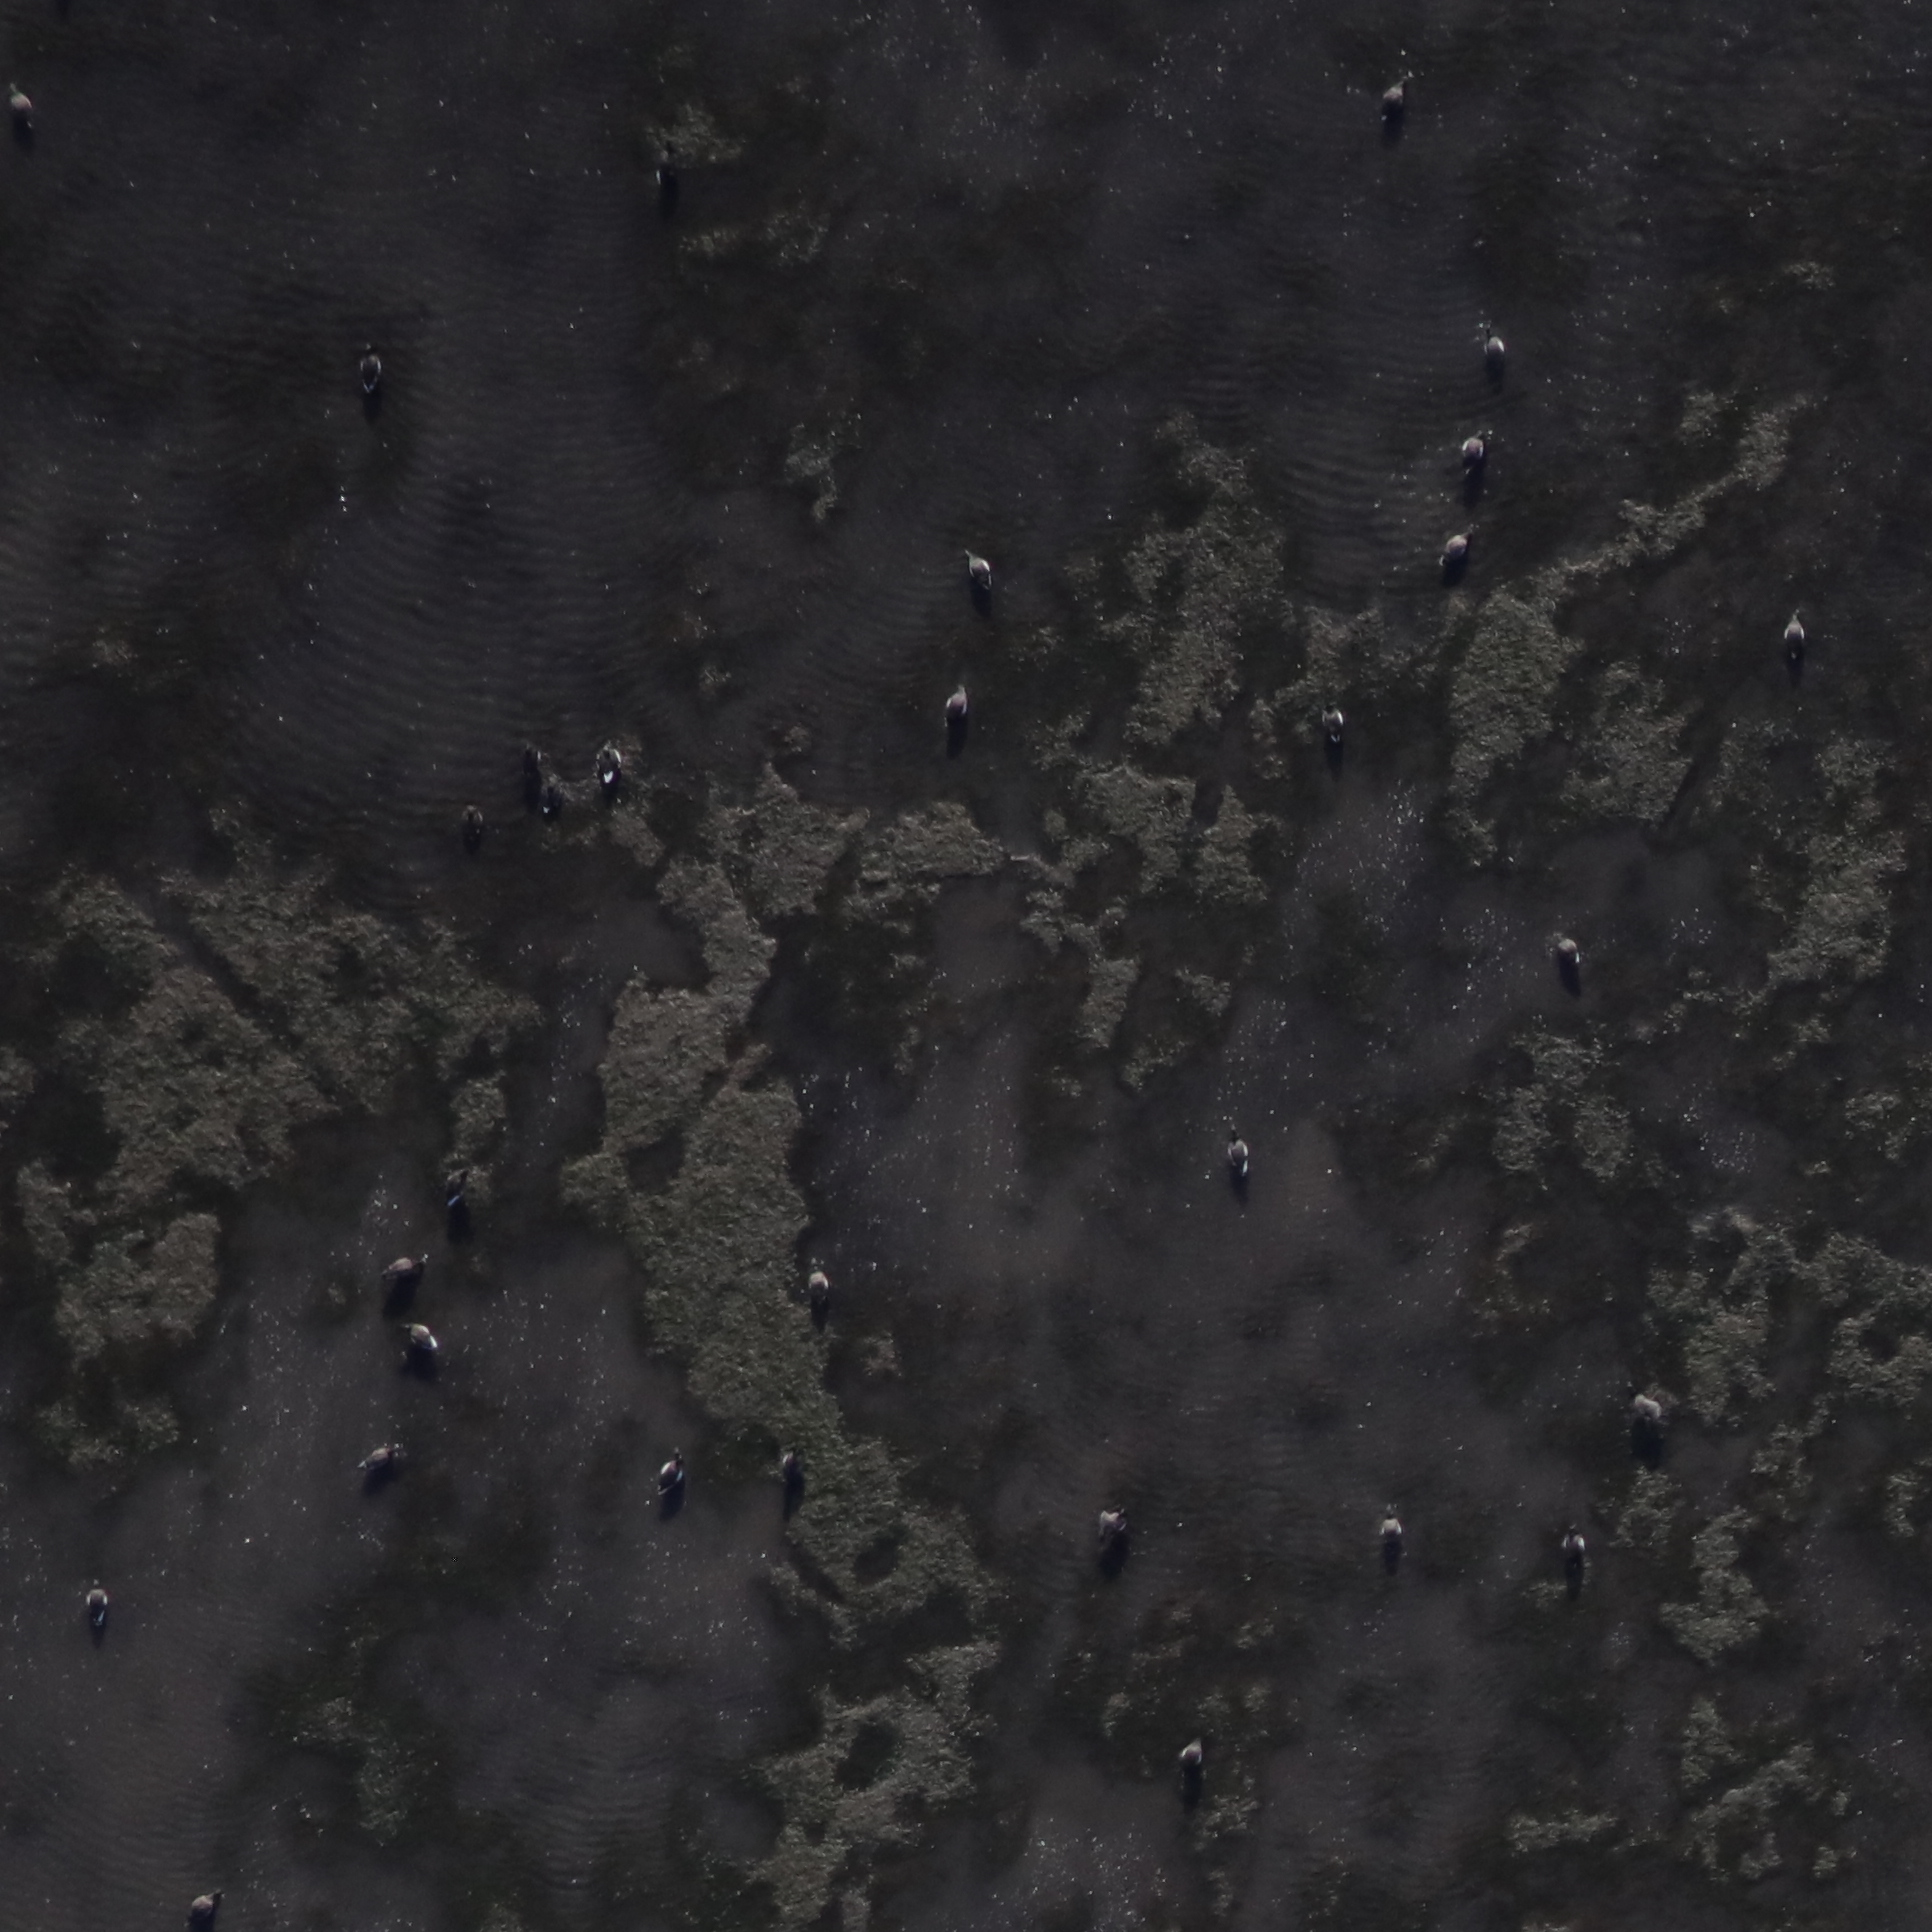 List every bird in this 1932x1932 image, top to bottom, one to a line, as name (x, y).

brant (1386, 102)
brant (14, 103)
brant (1495, 345)
brant (370, 372)
brant (1473, 454)
brant (1456, 551)
brant (975, 564)
brant (1791, 630)
brant (959, 712)
brant (1331, 724)
brant (533, 756)
brant (609, 763)
brant (548, 800)
brant (477, 824)
brant (1569, 952)
brant (1239, 1154)
brant (453, 1189)
brant (400, 1273)
brant (823, 1287)
brant (418, 1333)
brant (1655, 1411)
brant (376, 1457)
brant (790, 1464)
brant (671, 1476)
brant (1114, 1521)
brant (1390, 1531)
brant (1576, 1549)
brant (103, 1597)
brant (1193, 1762)
brant (203, 1903)